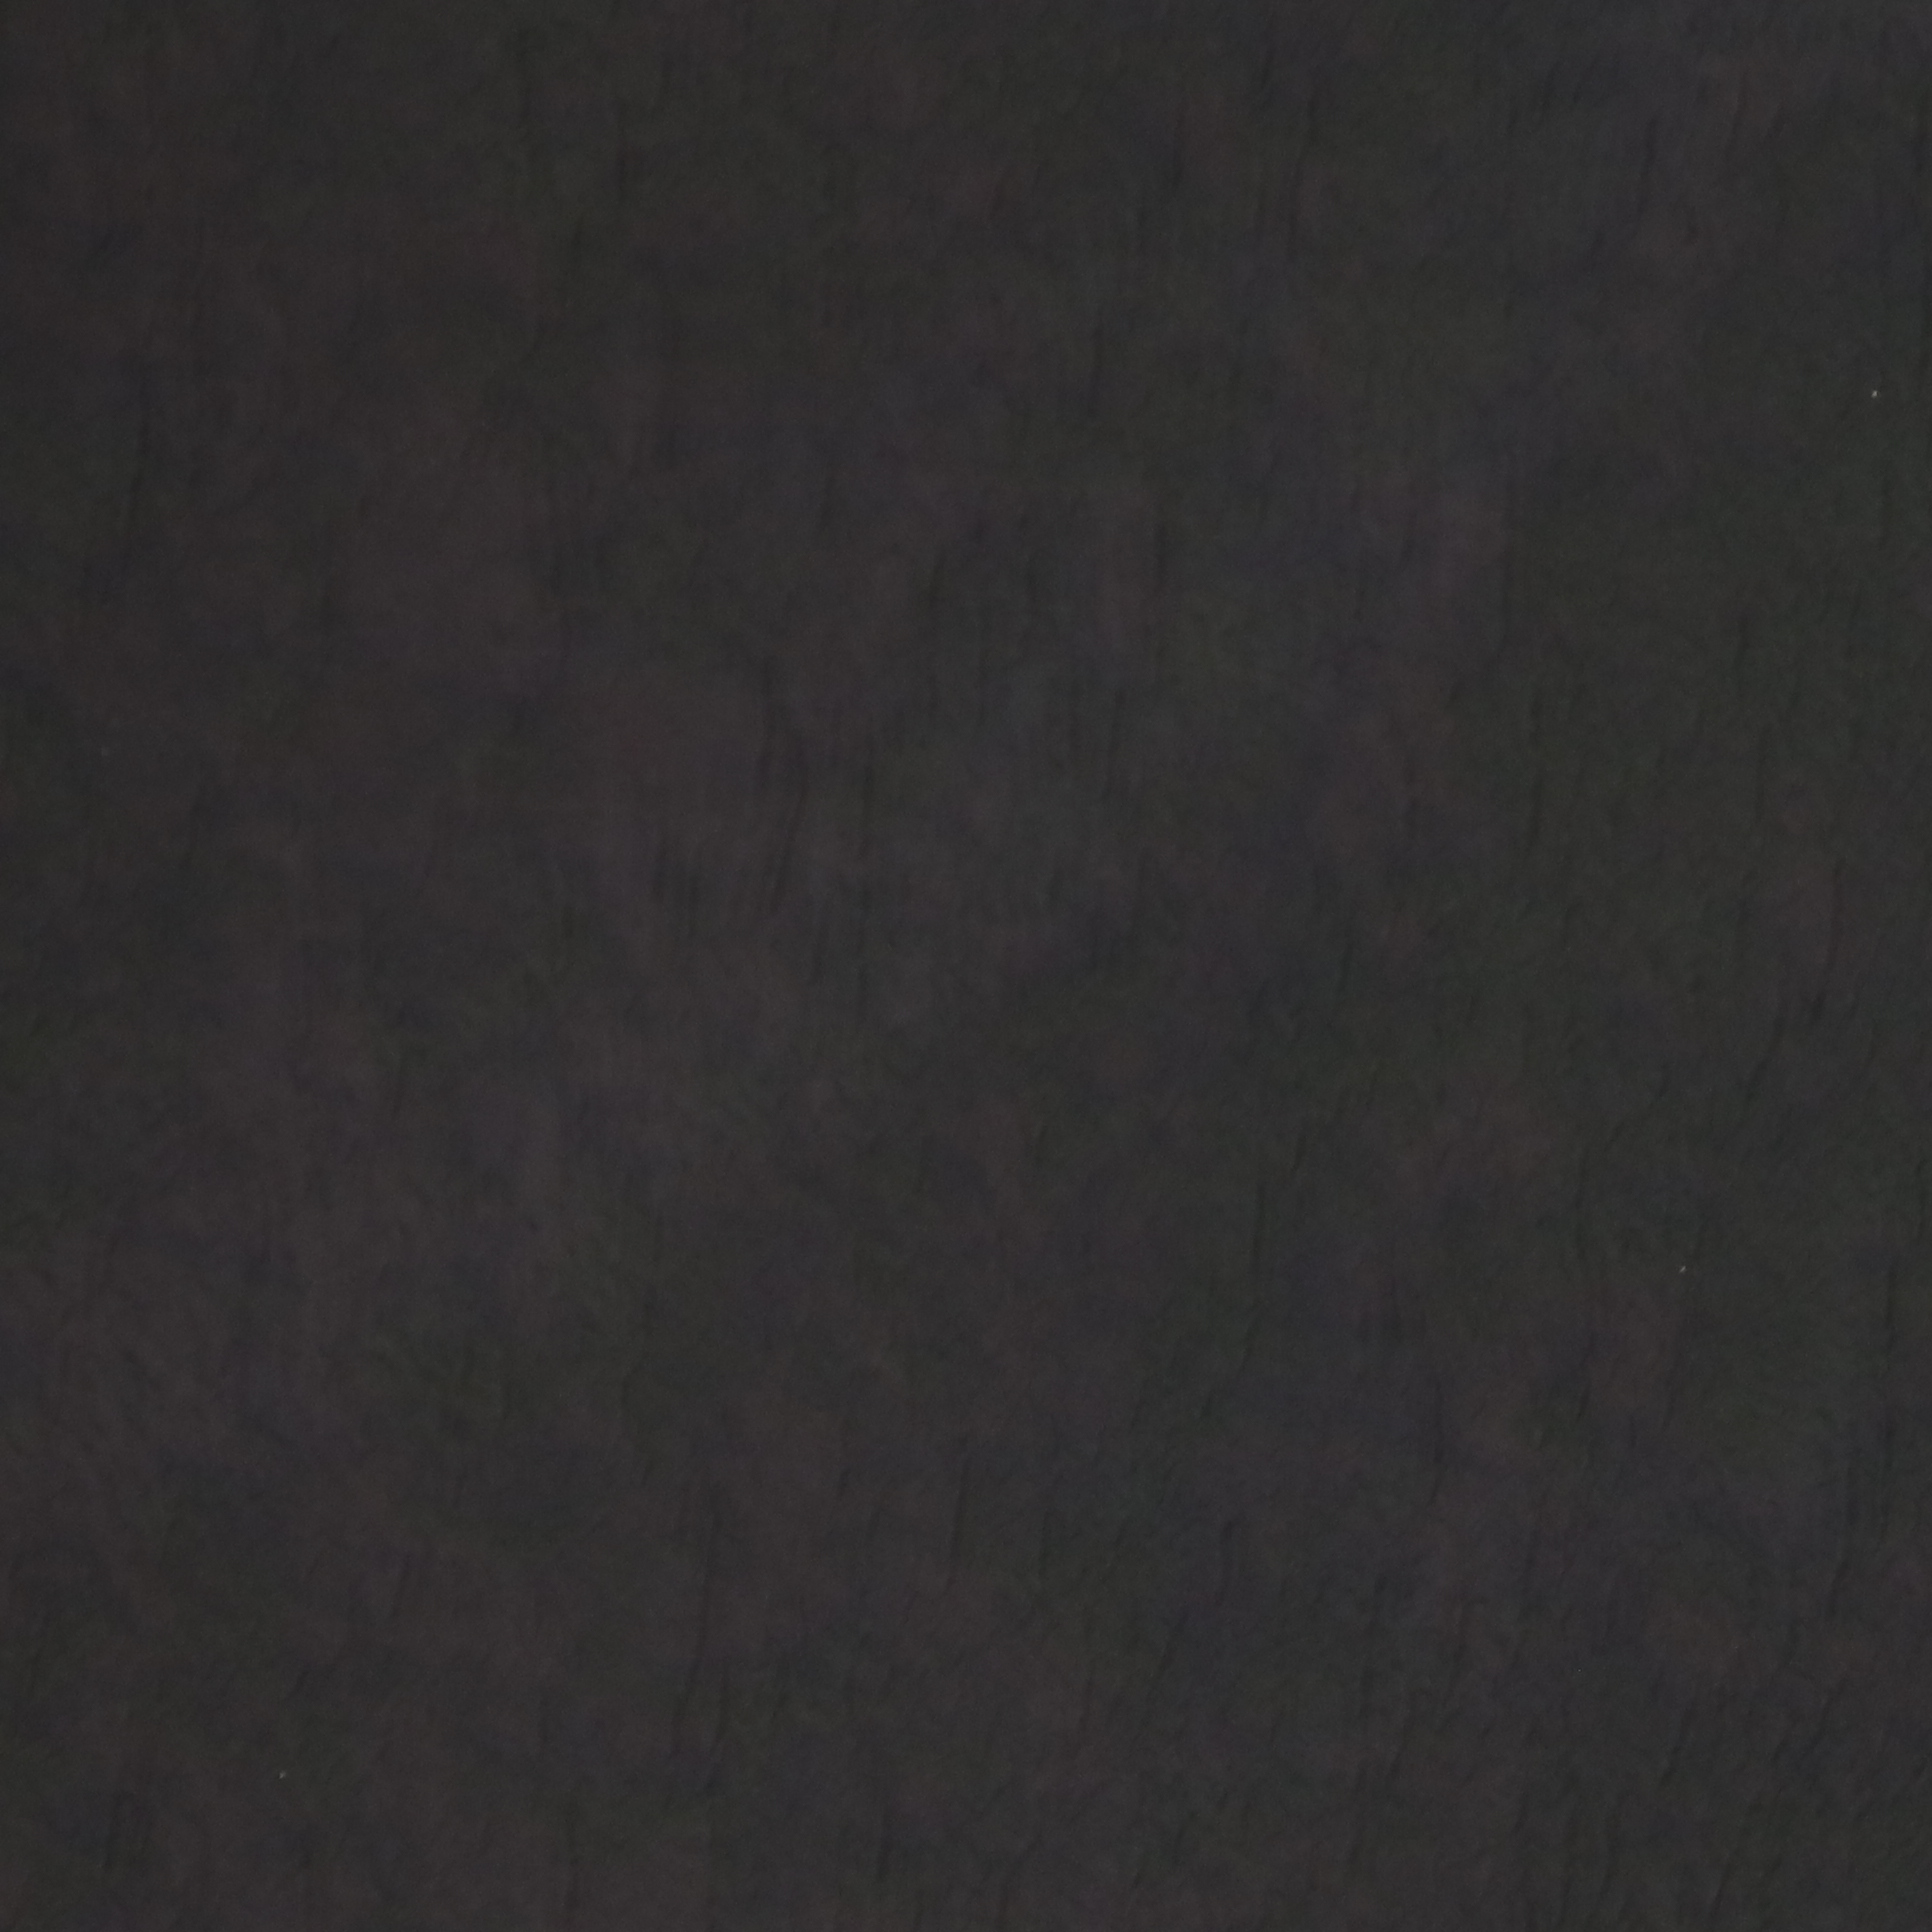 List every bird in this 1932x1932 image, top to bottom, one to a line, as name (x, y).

None